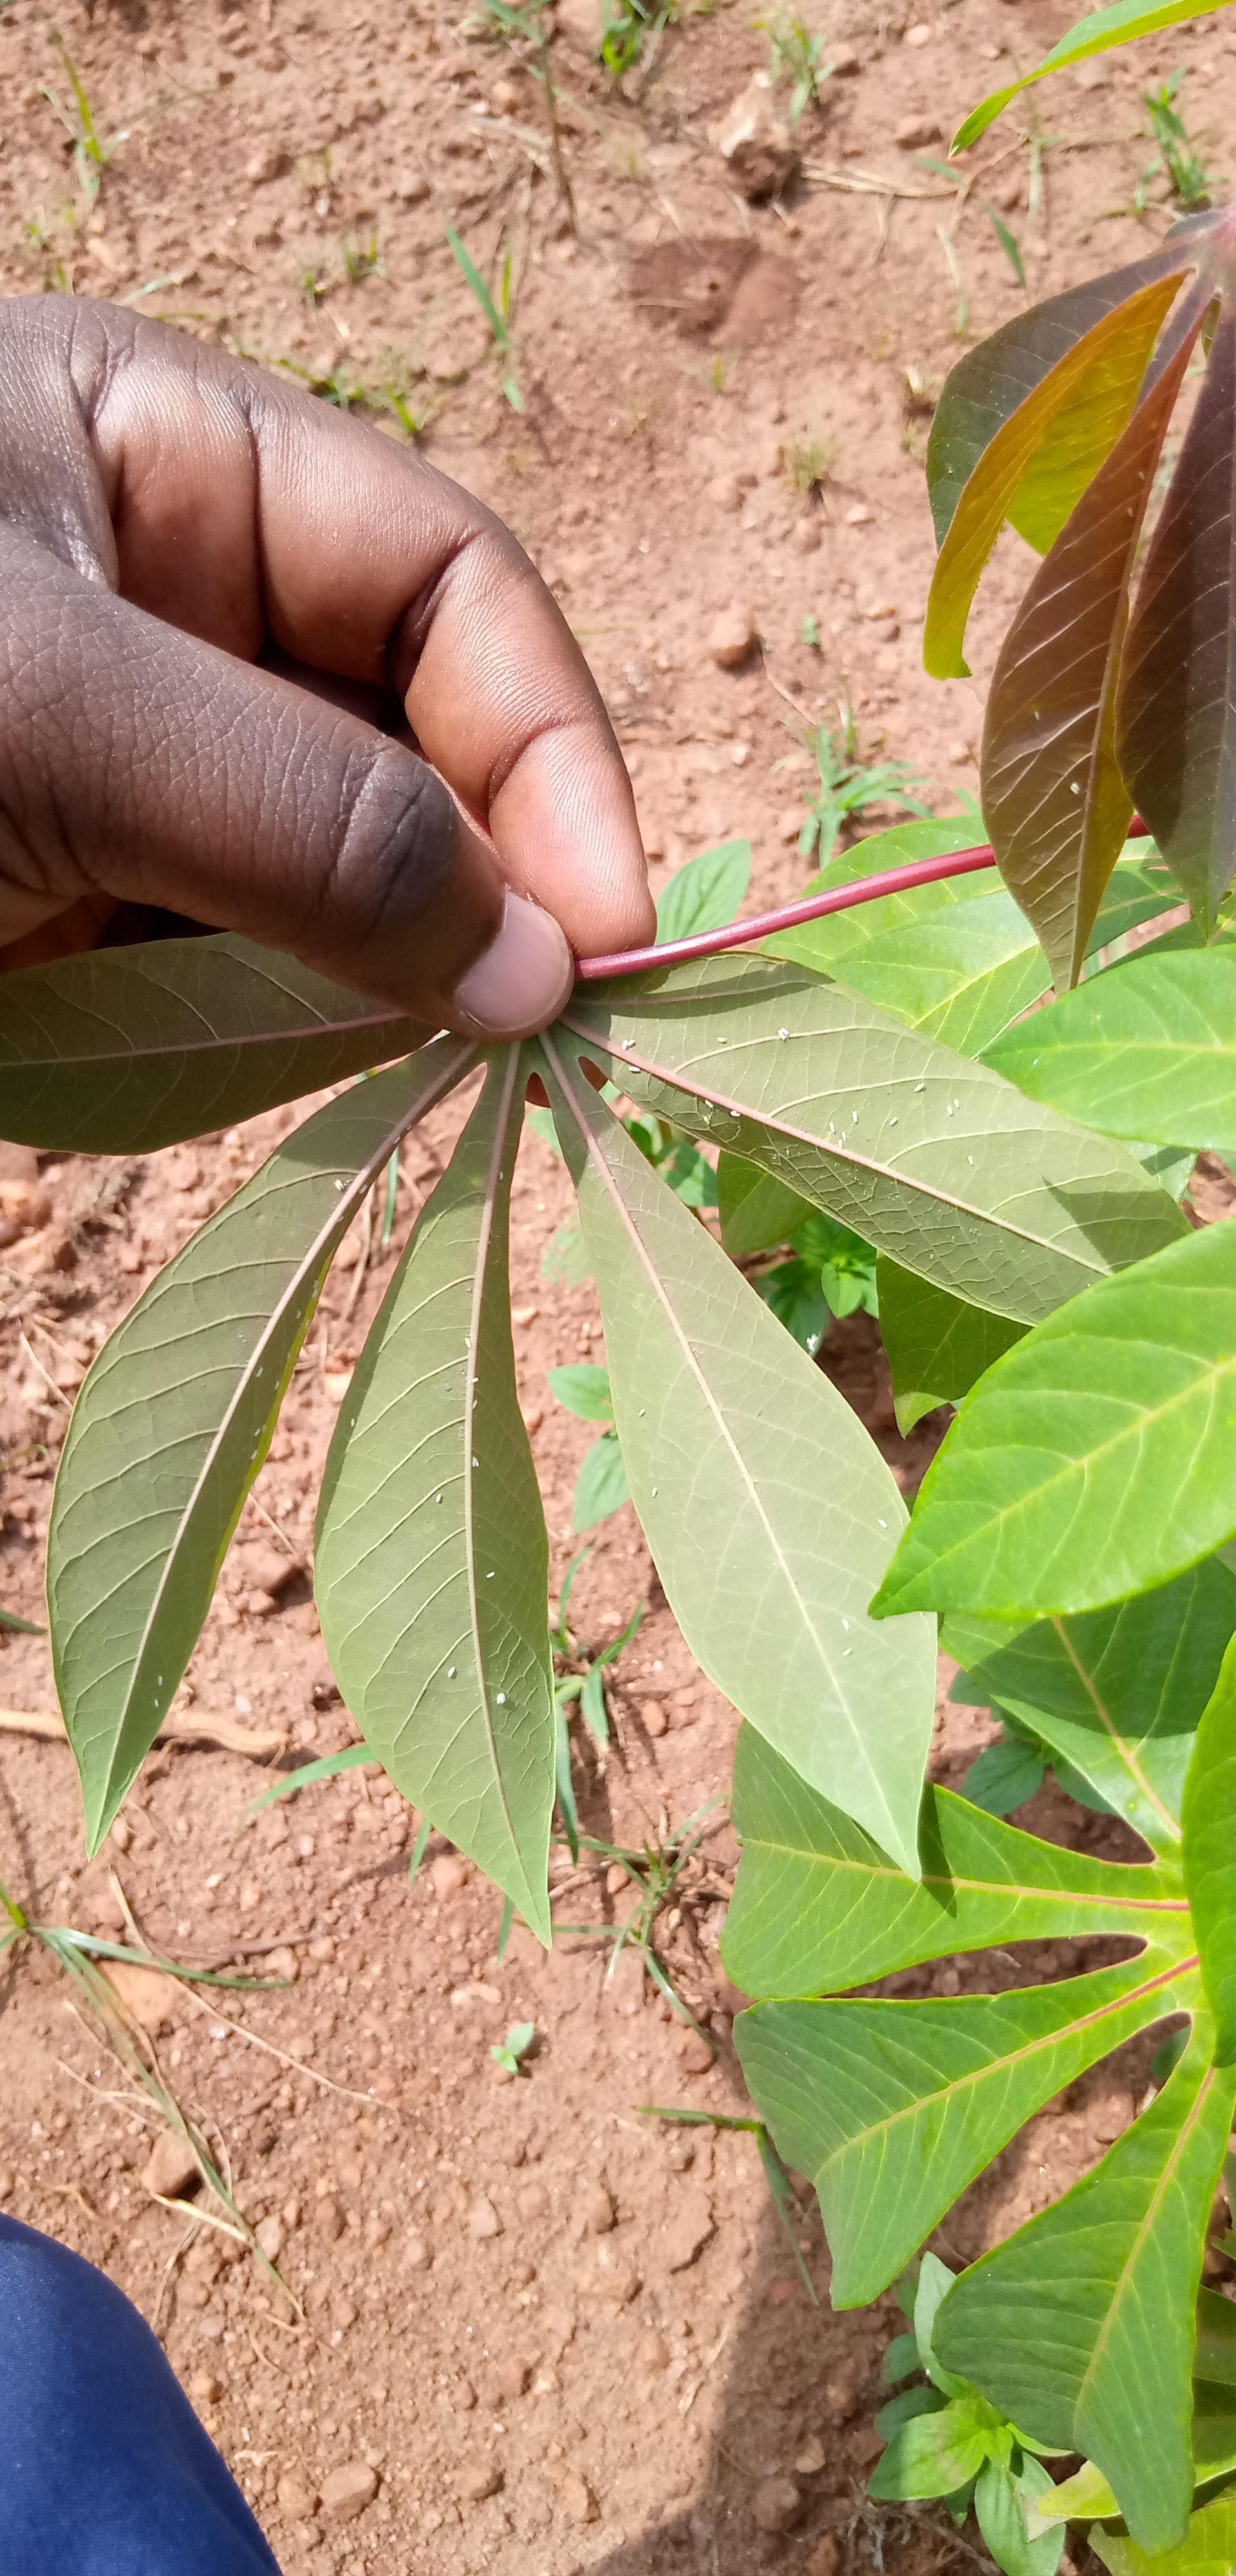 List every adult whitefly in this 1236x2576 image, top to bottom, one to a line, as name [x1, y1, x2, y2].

whitefly [1033, 708, 1043, 723]
whitefly [1071, 782, 1081, 791]
whitefly [1069, 786, 1079, 795]
whitefly [780, 1027, 791, 1036]
whitefly [776, 1028, 786, 1041]
whitefly [715, 1036, 728, 1045]
whitefly [620, 1038, 628, 1051]
whitefly [627, 1038, 636, 1047]
whitefly [626, 1064, 642, 1074]
whitefly [913, 1082, 926, 1094]
whitefly [702, 1097, 715, 1110]
whitefly [952, 1097, 961, 1110]
whitefly [946, 1104, 954, 1117]
whitefly [727, 1108, 742, 1118]
whitefly [850, 1110, 859, 1124]
whitefly [702, 1114, 711, 1127]
whitefly [886, 1115, 899, 1127]
whitefly [827, 1119, 837, 1134]
whitefly [406, 1122, 412, 1132]
whitefly [840, 1130, 848, 1142]
whitefly [836, 1139, 843, 1150]
whitefly [966, 1154, 976, 1168]
whitefly [496, 1170, 506, 1181]
whitefly [335, 1179, 345, 1189]
whitefly [334, 1181, 342, 1191]
whitefly [357, 1184, 369, 1195]
whitefly [310, 1288, 319, 1298]
whitefly [293, 1309, 303, 1320]
whitefly [803, 1331, 821, 1353]
whitefly [463, 1336, 473, 1350]
whitefly [255, 1366, 265, 1379]
whitefly [471, 1376, 481, 1385]
whitefly [272, 1378, 280, 1390]
whitefly [472, 1399, 478, 1409]
whitefly [637, 1407, 646, 1417]
whitefly [253, 1427, 262, 1436]
whitefly [249, 1448, 259, 1461]
whitefly [472, 1455, 476, 1468]
whitefly [475, 1457, 481, 1468]
whitefly [649, 1485, 659, 1500]
whitefly [435, 1492, 442, 1504]
whitefly [876, 1517, 889, 1529]
whitefly [485, 1569, 497, 1580]
whitefly [840, 1616, 852, 1631]
whitefly [840, 1645, 854, 1657]
whitefly [445, 1664, 458, 1681]
whitefly [156, 1673, 164, 1687]
whitefly [495, 1692, 501, 1705]
whitefly [501, 1692, 506, 1704]
whitefly [153, 1697, 161, 1710]